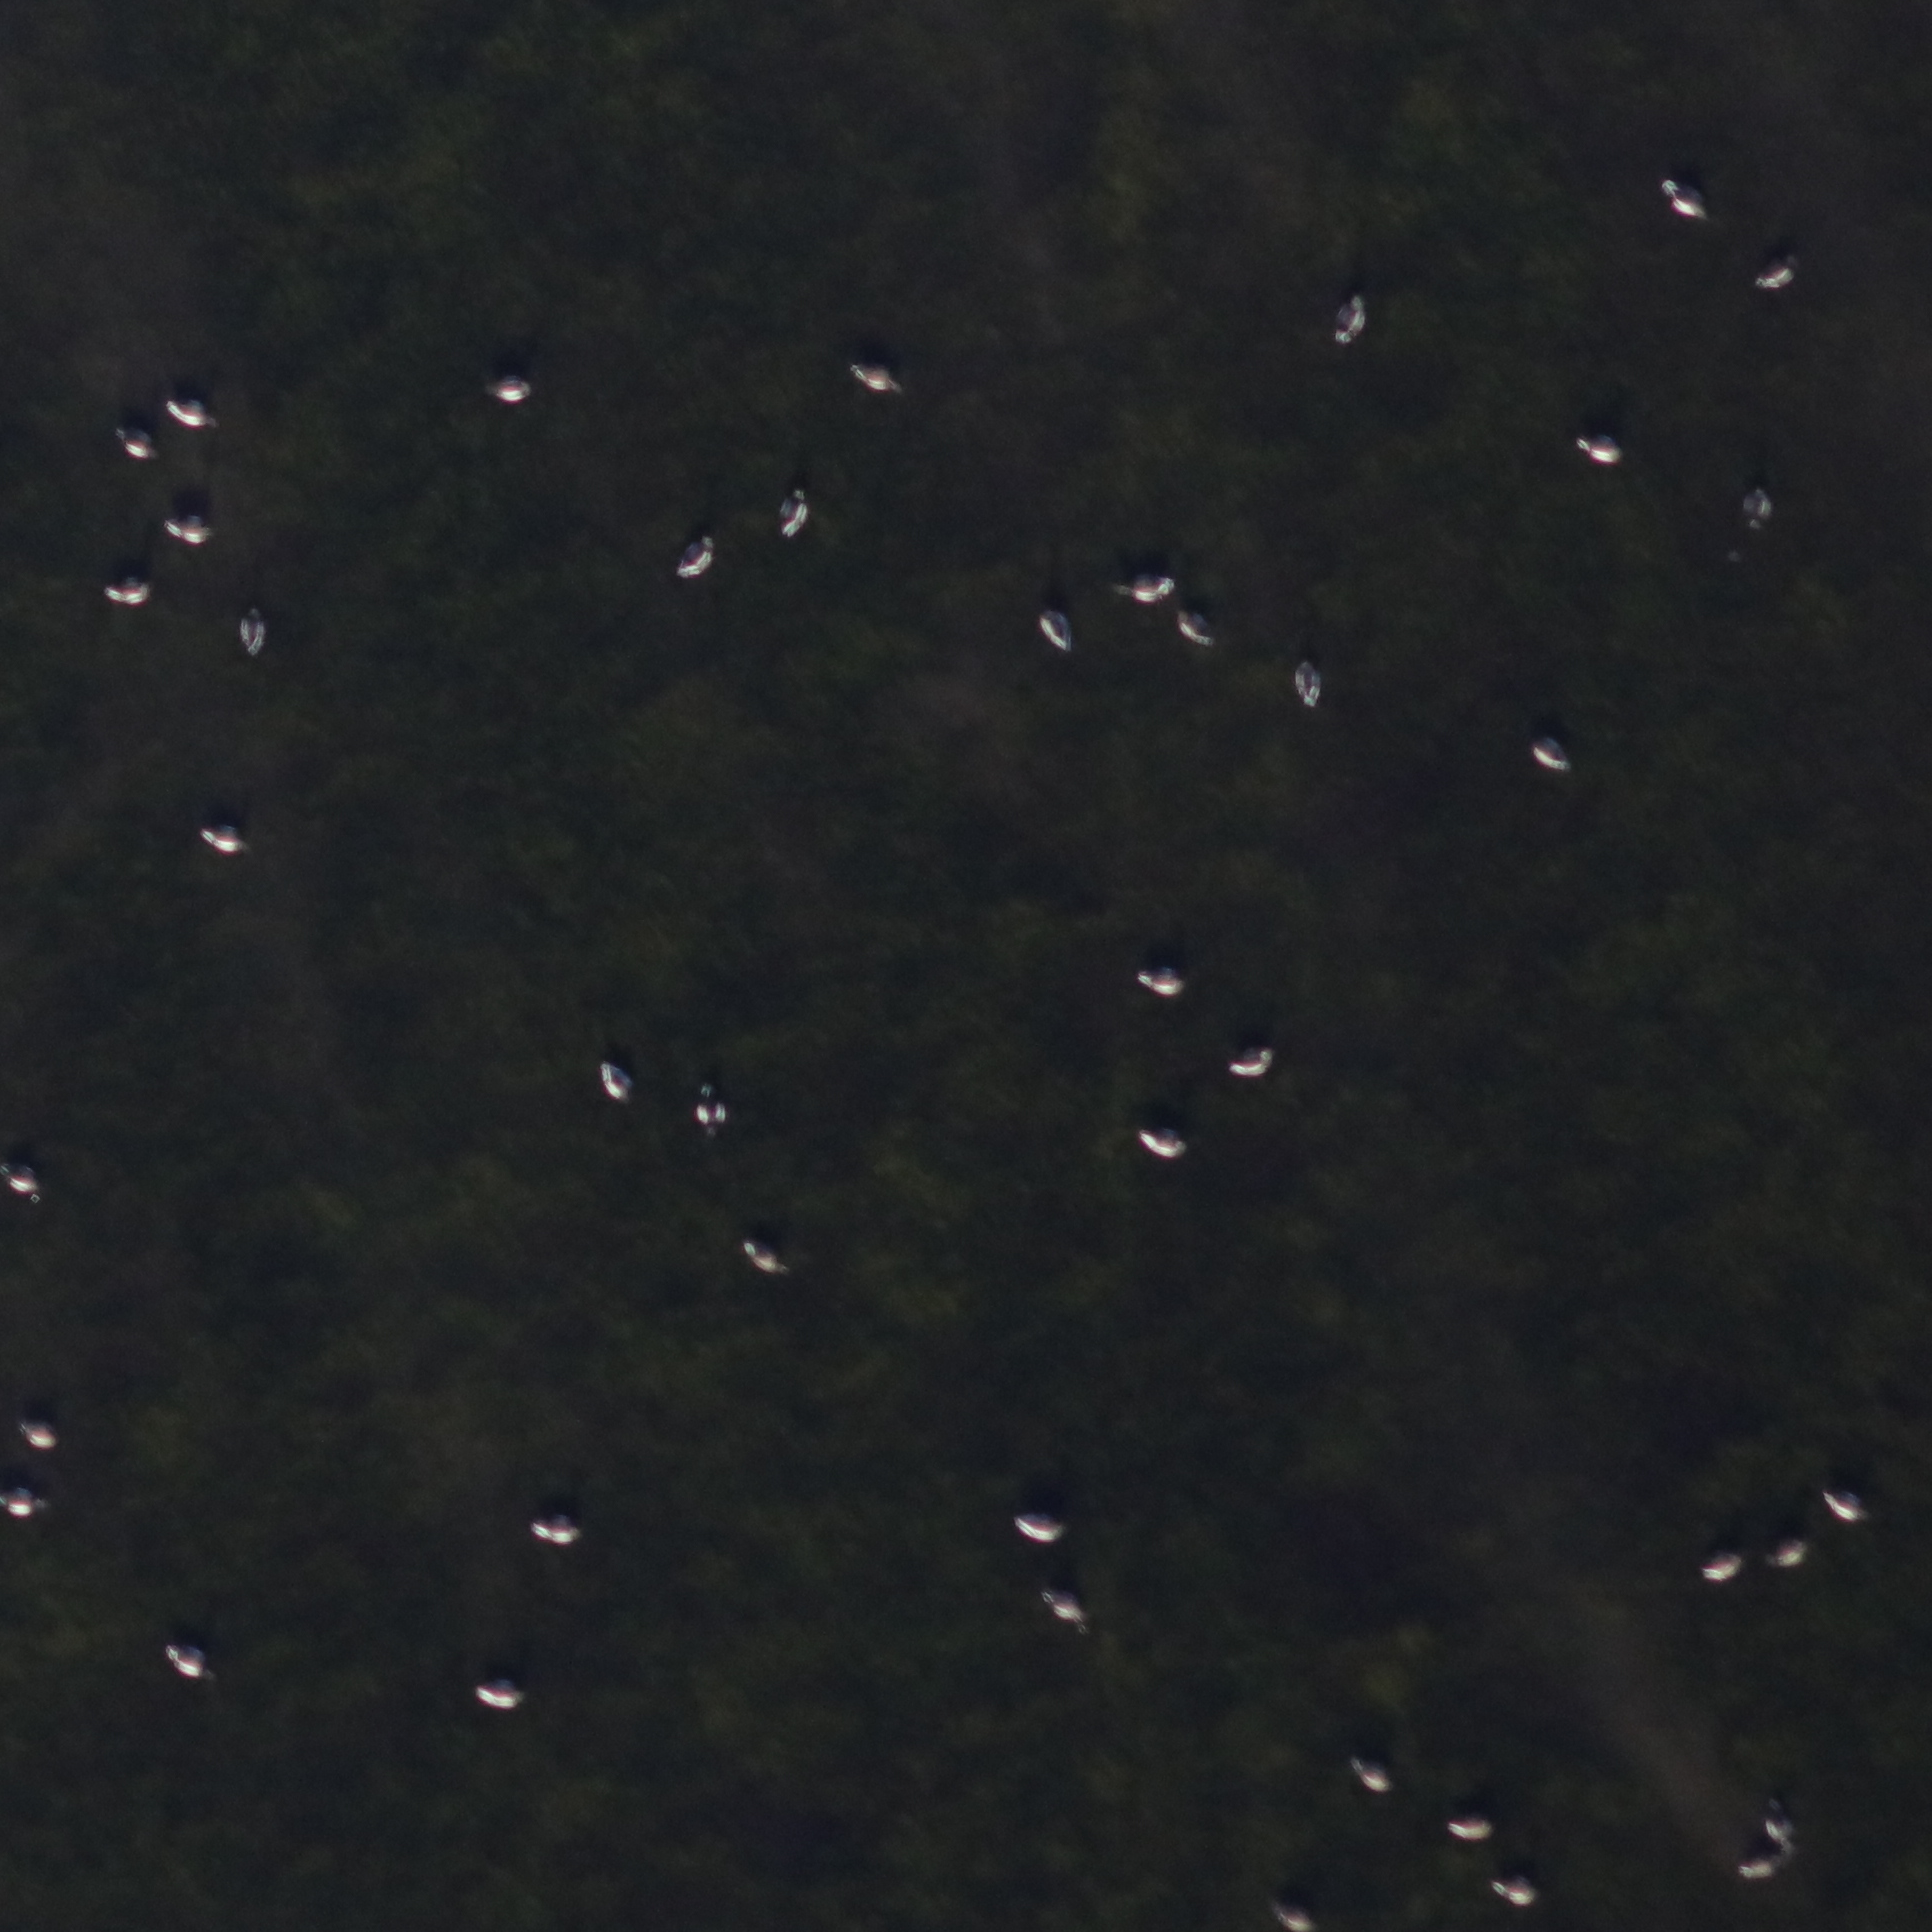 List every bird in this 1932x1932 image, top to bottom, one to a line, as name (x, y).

brant (1687, 199)
brant (1778, 279)
brant (1349, 318)
brant (875, 377)
brant (511, 387)
brant (190, 410)
brant (136, 440)
brant (1603, 447)
brant (1758, 504)
brant (795, 514)
brant (191, 528)
brant (696, 560)
brant (1143, 587)
brant (131, 589)
brant (1194, 625)
brant (1054, 626)
brant (254, 630)
brant (1309, 680)
brant (1550, 750)
brant (222, 836)
brant (1163, 979)
brant (1260, 1063)
brant (623, 1082)
brant (710, 1109)
brant (1164, 1143)
brant (21, 1180)
brant (759, 1259)
brant (46, 1438)
brant (18, 1501)
brant (1846, 1504)
brant (553, 1531)
brant (1041, 1536)
brant (1801, 1558)
brant (1725, 1561)
brant (1070, 1606)
brant (189, 1658)
brant (511, 1695)
brant (1374, 1773)
brant (1784, 1827)
brant (1474, 1838)
brant (1756, 1865)
brant (1519, 1891)
brant (1291, 1913)